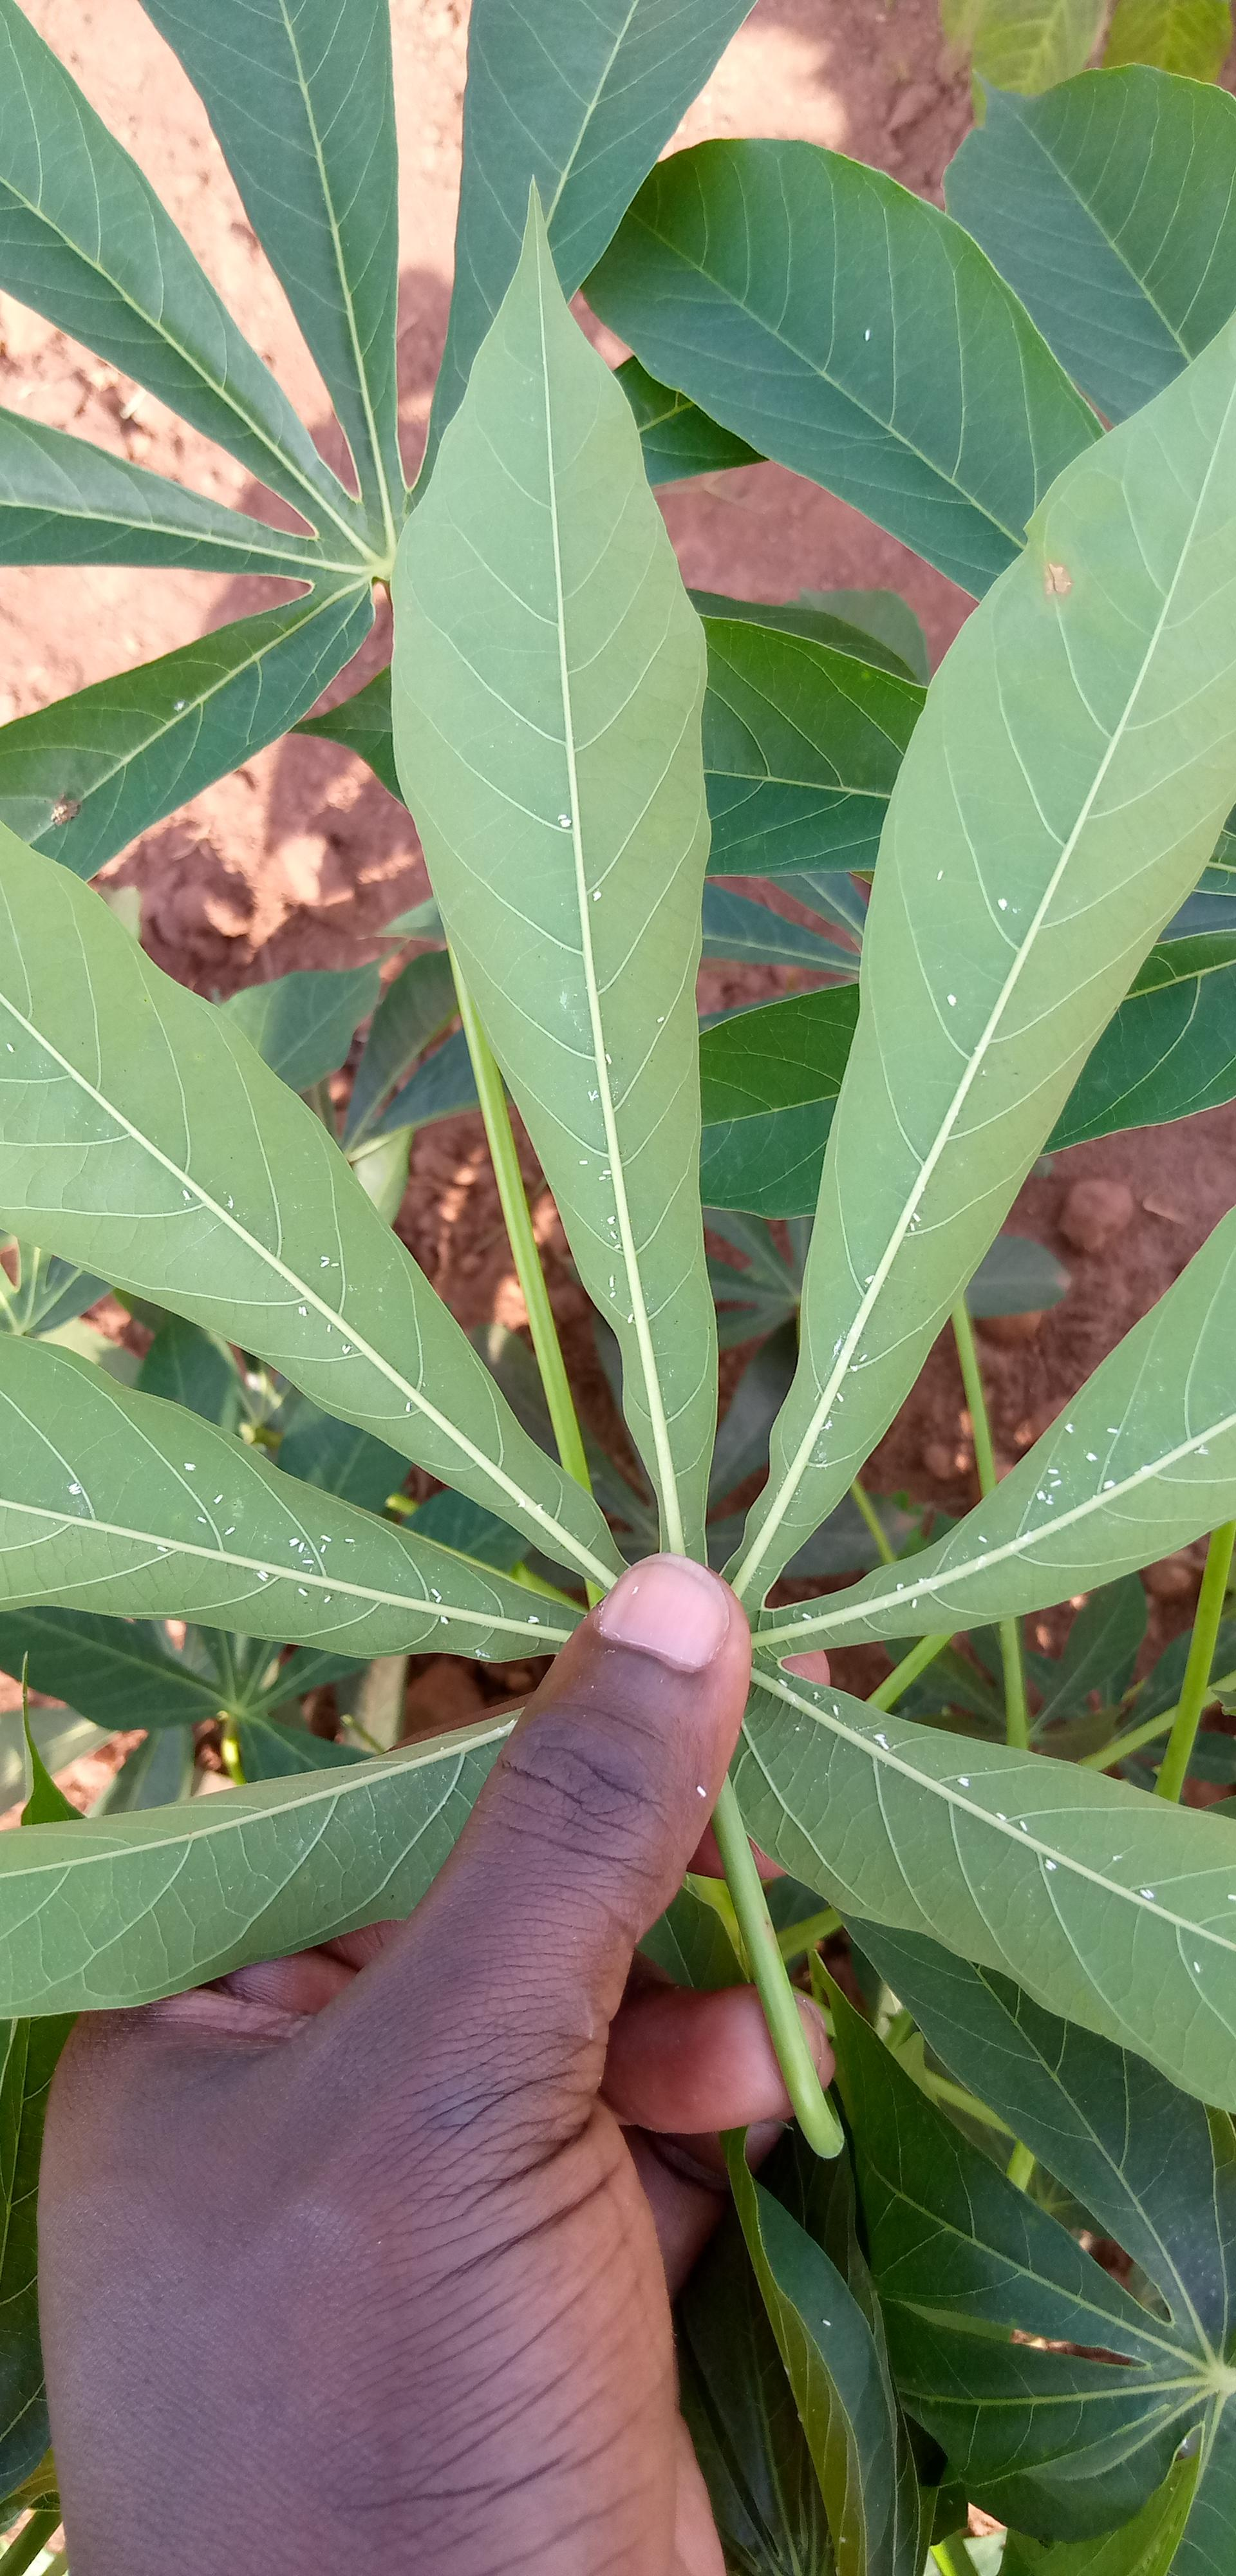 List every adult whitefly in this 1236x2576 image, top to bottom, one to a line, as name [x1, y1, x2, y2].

whitefly [862, 326, 873, 345]
whitefly [556, 814, 567, 822]
whitefly [559, 819, 572, 824]
whitefly [560, 823, 571, 828]
whitefly [935, 869, 945, 882]
whitefly [590, 888, 606, 903]
whitefly [593, 888, 604, 905]
whitefly [1001, 898, 1007, 907]
whitefly [997, 898, 1006, 912]
whitefly [949, 994, 957, 1004]
whitefly [946, 996, 956, 1007]
whitefly [655, 1016, 667, 1024]
whitefly [5, 1043, 15, 1055]
whitefly [604, 1052, 613, 1066]
whitefly [586, 1088, 601, 1103]
whitefly [577, 1159, 589, 1166]
whitefly [601, 1169, 612, 1176]
whitefly [597, 1175, 607, 1182]
whitefly [181, 1188, 192, 1202]
whitefly [912, 1211, 922, 1224]
whitefly [606, 1215, 615, 1222]
whitefly [608, 1220, 615, 1226]
whitefly [909, 1221, 917, 1233]
whitefly [610, 1230, 618, 1241]
whitefly [611, 1243, 622, 1251]
whitefly [320, 1255, 330, 1260]
whitefly [319, 1260, 330, 1269]
whitefly [330, 1262, 341, 1268]
whitefly [608, 1273, 615, 1288]
whitefly [863, 1274, 876, 1285]
whitefly [608, 1291, 618, 1299]
whitefly [298, 1305, 302, 1315]
whitefly [302, 1305, 308, 1318]
whitefly [625, 1312, 635, 1325]
whitefly [326, 1322, 332, 1335]
whitefly [341, 1344, 346, 1352]
whitefly [343, 1345, 351, 1355]
whitefly [859, 1354, 868, 1363]
whitefly [849, 1363, 859, 1374]
whitefly [835, 1391, 845, 1404]
whitefly [404, 1401, 411, 1413]
whitefly [1066, 1423, 1074, 1428]
whitefly [1063, 1425, 1074, 1434]
whitefly [1105, 1426, 1119, 1435]
whitefly [1194, 1443, 1210, 1457]
whitefly [1087, 1452, 1098, 1461]
whitefly [1085, 1454, 1092, 1463]
whitefly [183, 1462, 196, 1468]
whitefly [184, 1467, 195, 1472]
whitefly [1046, 1467, 1060, 1475]
whitefly [1049, 1479, 1063, 1488]
whitefly [1103, 1479, 1114, 1486]
whitefly [1103, 1482, 1116, 1492]
whitefly [67, 1482, 78, 1489]
whitefly [68, 1486, 80, 1493]
whitefly [71, 1490, 82, 1496]
whitefly [1038, 1490, 1046, 1501]
whitefly [1036, 1492, 1042, 1501]
whitefly [212, 1493, 225, 1504]
whitefly [517, 1496, 527, 1509]
whitefly [196, 1515, 208, 1525]
whitefly [223, 1525, 237, 1537]
whitefly [318, 1533, 332, 1542]
whitefly [976, 1535, 989, 1544]
whitefly [344, 1537, 356, 1545]
whitefly [288, 1537, 298, 1544]
whitefly [289, 1540, 300, 1548]
whitefly [297, 1541, 304, 1554]
whitefly [319, 1542, 327, 1554]
whitefly [155, 1545, 169, 1553]
whitefly [300, 1558, 315, 1566]
whitefly [259, 1569, 270, 1579]
whitefly [256, 1573, 268, 1582]
whitefly [895, 1582, 901, 1591]
whitefly [296, 1586, 309, 1598]
whitefly [428, 1587, 439, 1598]
whitefly [323, 1593, 332, 1606]
whitefly [434, 1594, 442, 1605]
whitefly [911, 1597, 917, 1610]
whitefly [801, 1612, 814, 1620]
whitefly [438, 1614, 450, 1627]
whitefly [528, 1615, 539, 1620]
whitefly [443, 1615, 451, 1627]
whitefly [527, 1619, 541, 1624]
whitefly [777, 1678, 789, 1688]
whitefly [812, 1690, 821, 1701]
whitefly [832, 1704, 841, 1717]
whitefly [872, 1732, 886, 1743]
whitefly [879, 1742, 890, 1751]
whitefly [960, 1776, 969, 1783]
whitefly [957, 1779, 969, 1788]
whitefly [695, 1785, 708, 1799]
whitefly [995, 1811, 1007, 1821]
whitefly [1018, 1819, 1030, 1833]
whitefly [1045, 1858, 1056, 1870]
whitefly [1044, 1862, 1053, 1872]
whitefly [1146, 1888, 1154, 1899]
whitefly [1139, 1888, 1150, 1900]
whitefly [1227, 1893, 1236, 1902]
whitefly [1191, 1960, 1202, 1975]
whitefly [820, 2315, 833, 2330]